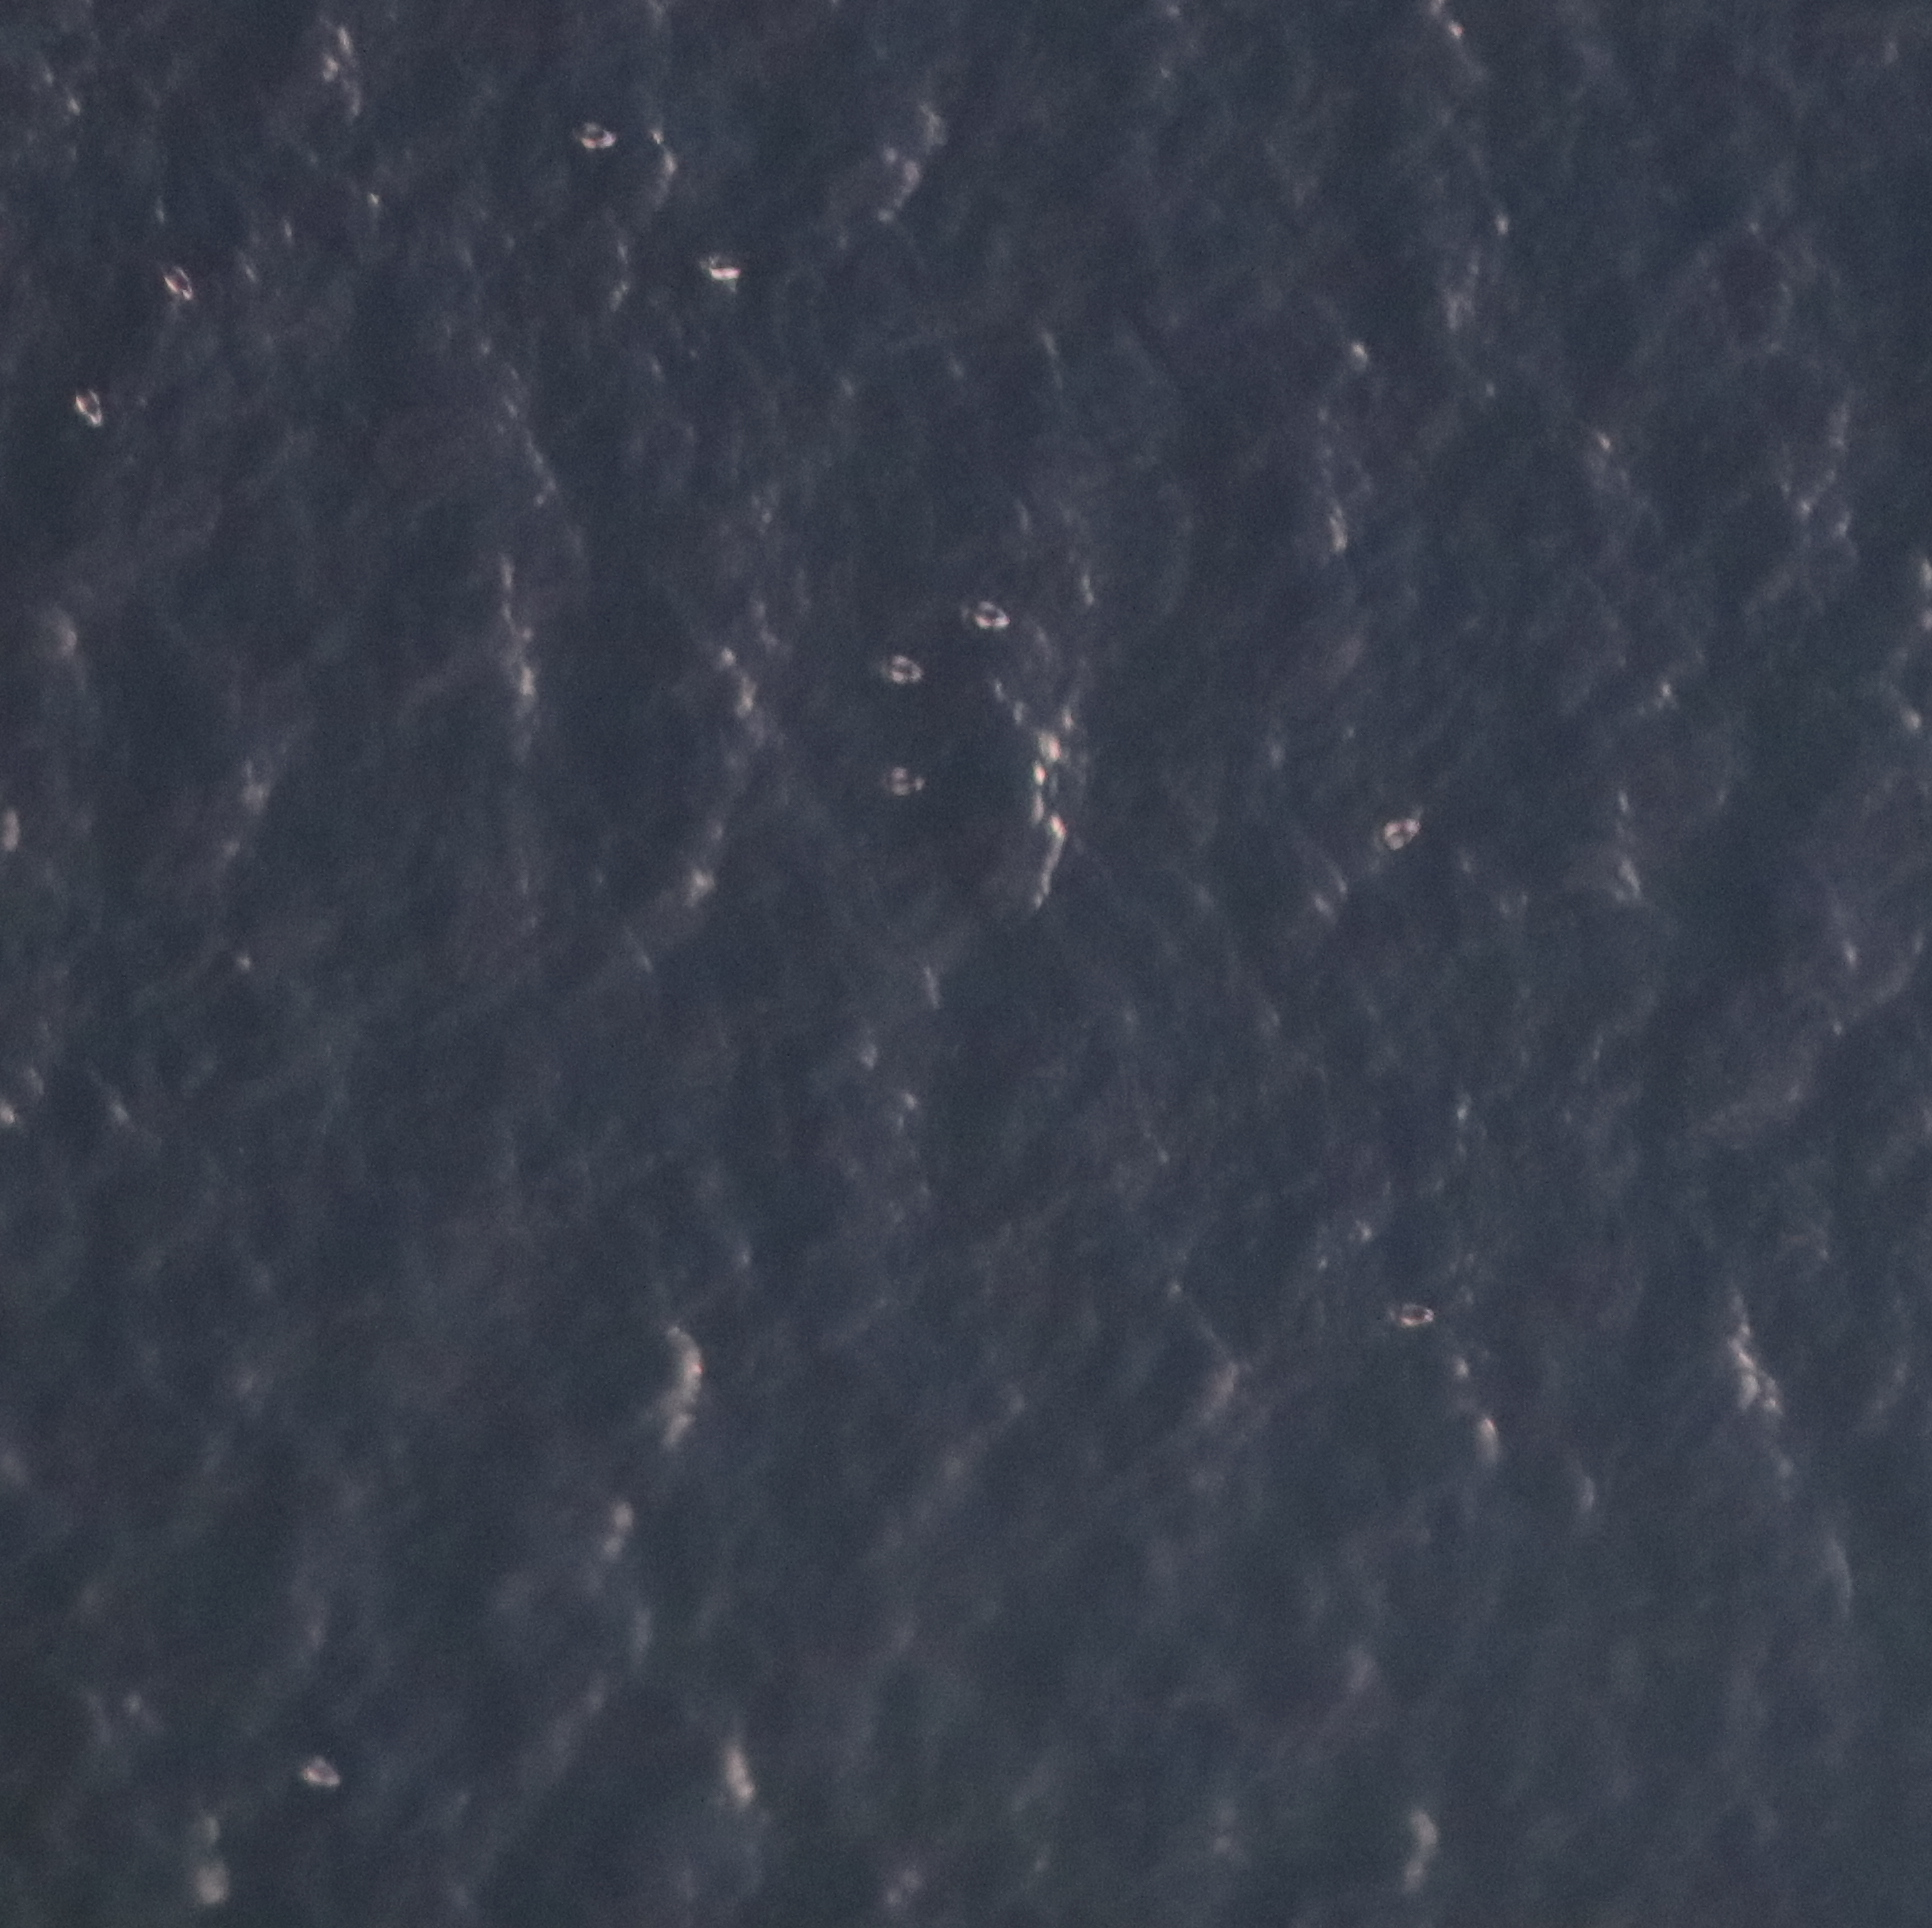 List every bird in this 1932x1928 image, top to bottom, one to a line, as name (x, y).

brant (599, 137)
brant (717, 261)
brant (179, 279)
brant (86, 400)
brant (994, 617)
brant (908, 674)
brant (903, 784)
brant (1401, 837)
brant (1416, 1319)
brant (317, 1773)